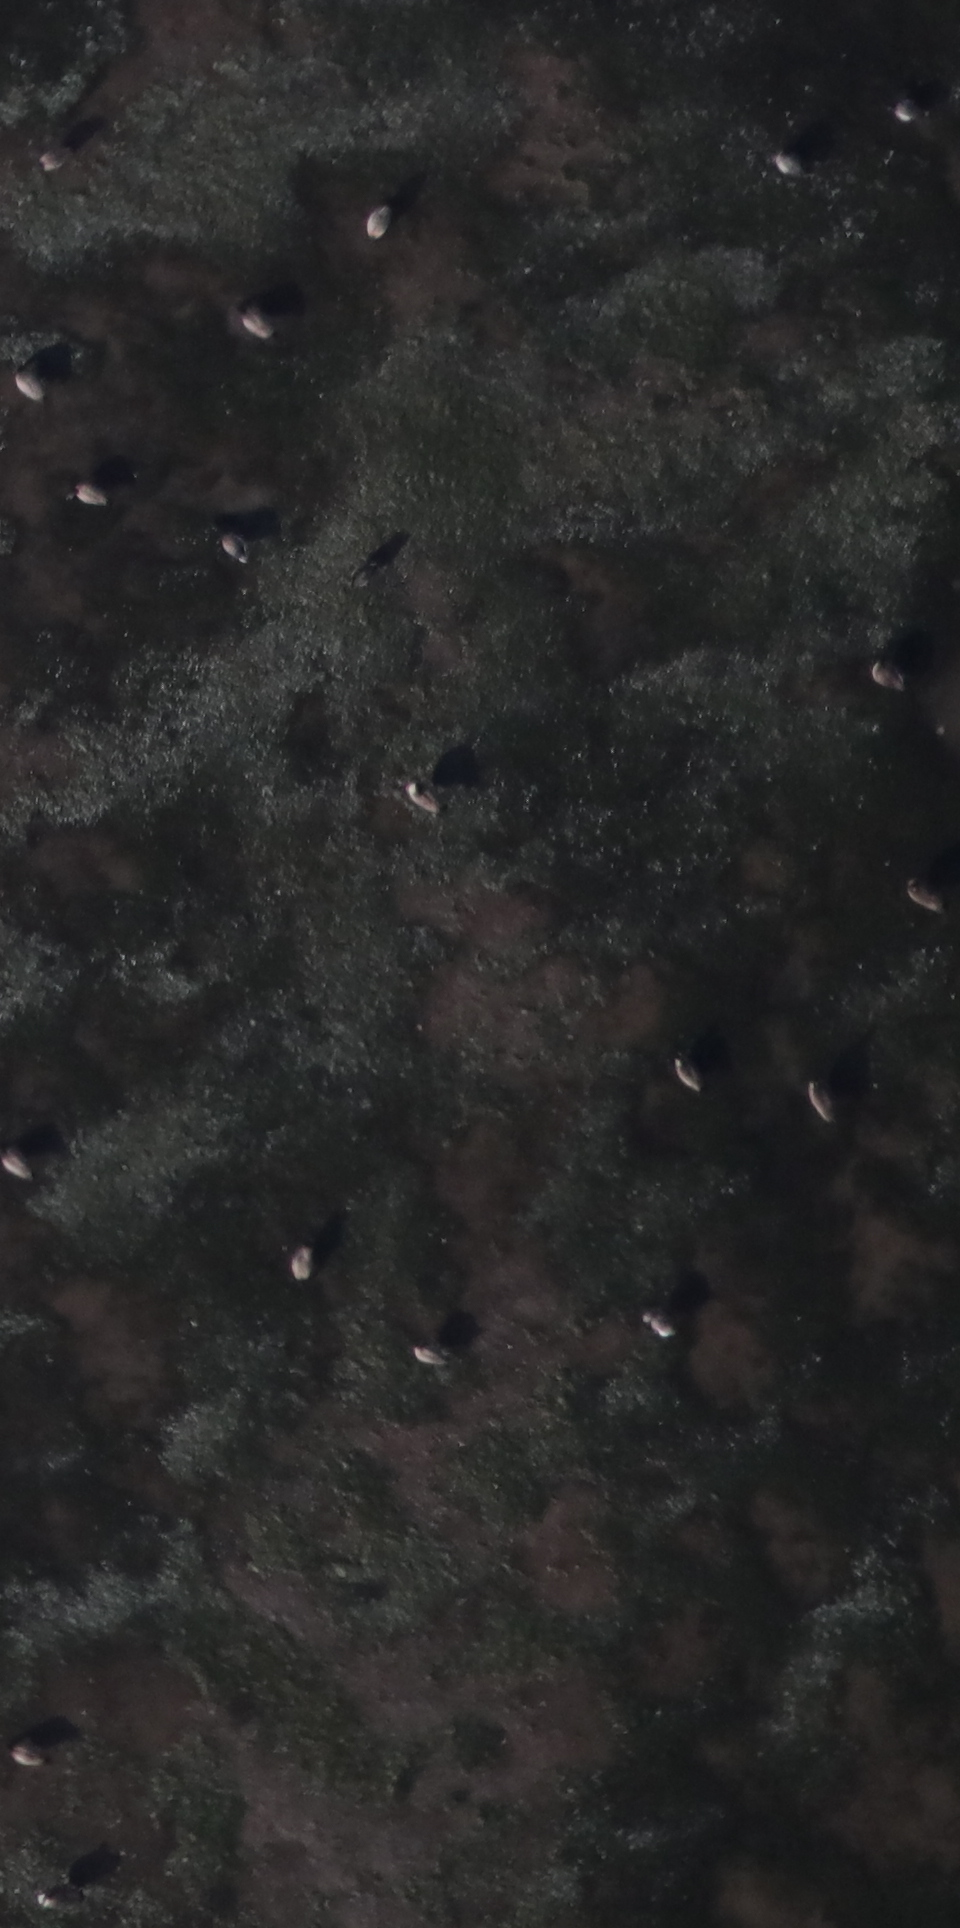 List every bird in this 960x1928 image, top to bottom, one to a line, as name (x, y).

Canada goose (908, 111)
Canada goose (52, 159)
Canada goose (789, 164)
Canada goose (372, 222)
Canada goose (258, 323)
Canada goose (31, 386)
Canada goose (90, 494)
brant (233, 543)
Canada goose (886, 677)
Canada goose (426, 798)
Canada goose (927, 897)
Canada goose (690, 1072)
Canada goose (823, 1101)
Canada goose (16, 1164)
Canada goose (304, 1264)
Canada goose (660, 1324)
Canada goose (432, 1353)
Canada goose (31, 1756)
Canada goose (63, 1897)